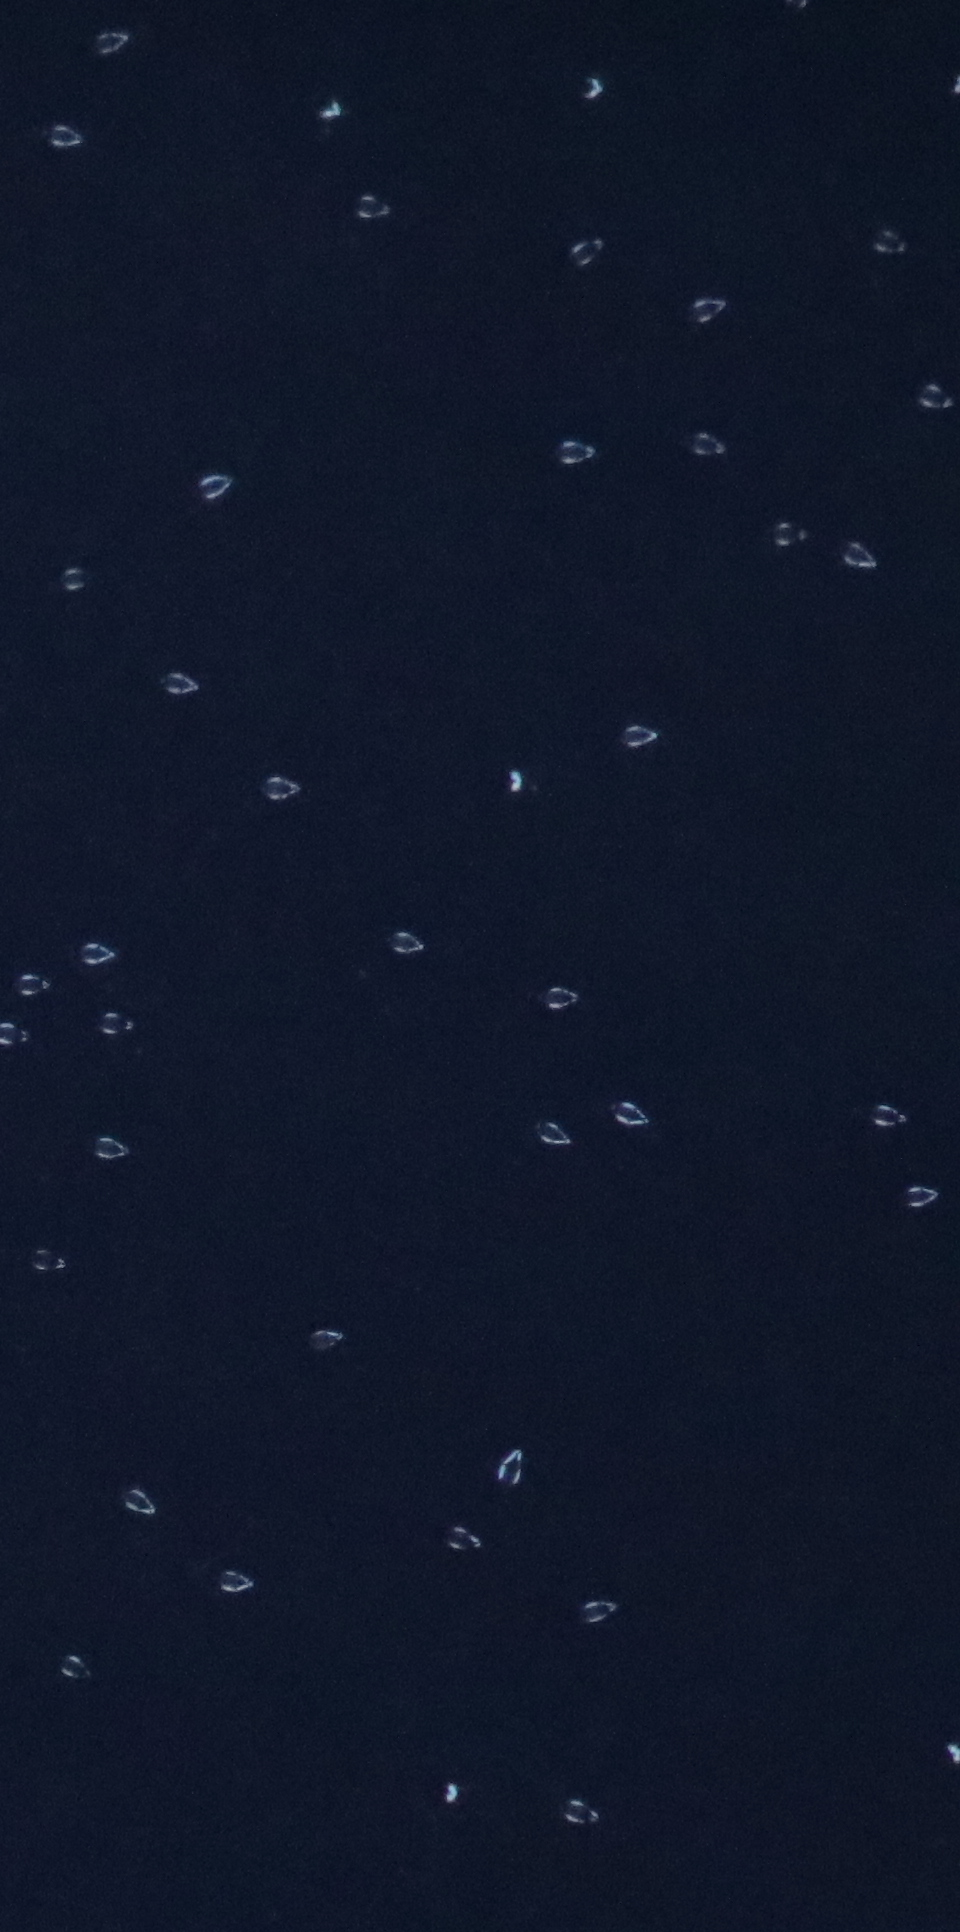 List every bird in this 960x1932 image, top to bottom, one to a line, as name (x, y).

brant (108, 40)
brant (585, 86)
brant (328, 107)
brant (62, 133)
brant (370, 208)
brant (889, 239)
brant (584, 255)
brant (707, 312)
brant (933, 398)
brant (708, 446)
brant (572, 452)
brant (213, 484)
brant (784, 534)
brant (858, 554)
brant (74, 579)
brant (178, 680)
brant (635, 736)
brant (517, 780)
brant (279, 789)
brant (404, 941)
brant (93, 953)
brant (30, 988)
brant (557, 995)
brant (113, 1022)
brant (9, 1035)
brant (629, 1112)
brant (885, 1113)
brant (552, 1129)
brant (108, 1149)
brant (917, 1196)
brant (47, 1260)
brant (322, 1339)
brant (510, 1471)
brant (137, 1500)
brant (459, 1537)
brant (232, 1580)
brant (595, 1611)
brant (72, 1665)
brant (445, 1791)
brant (578, 1813)